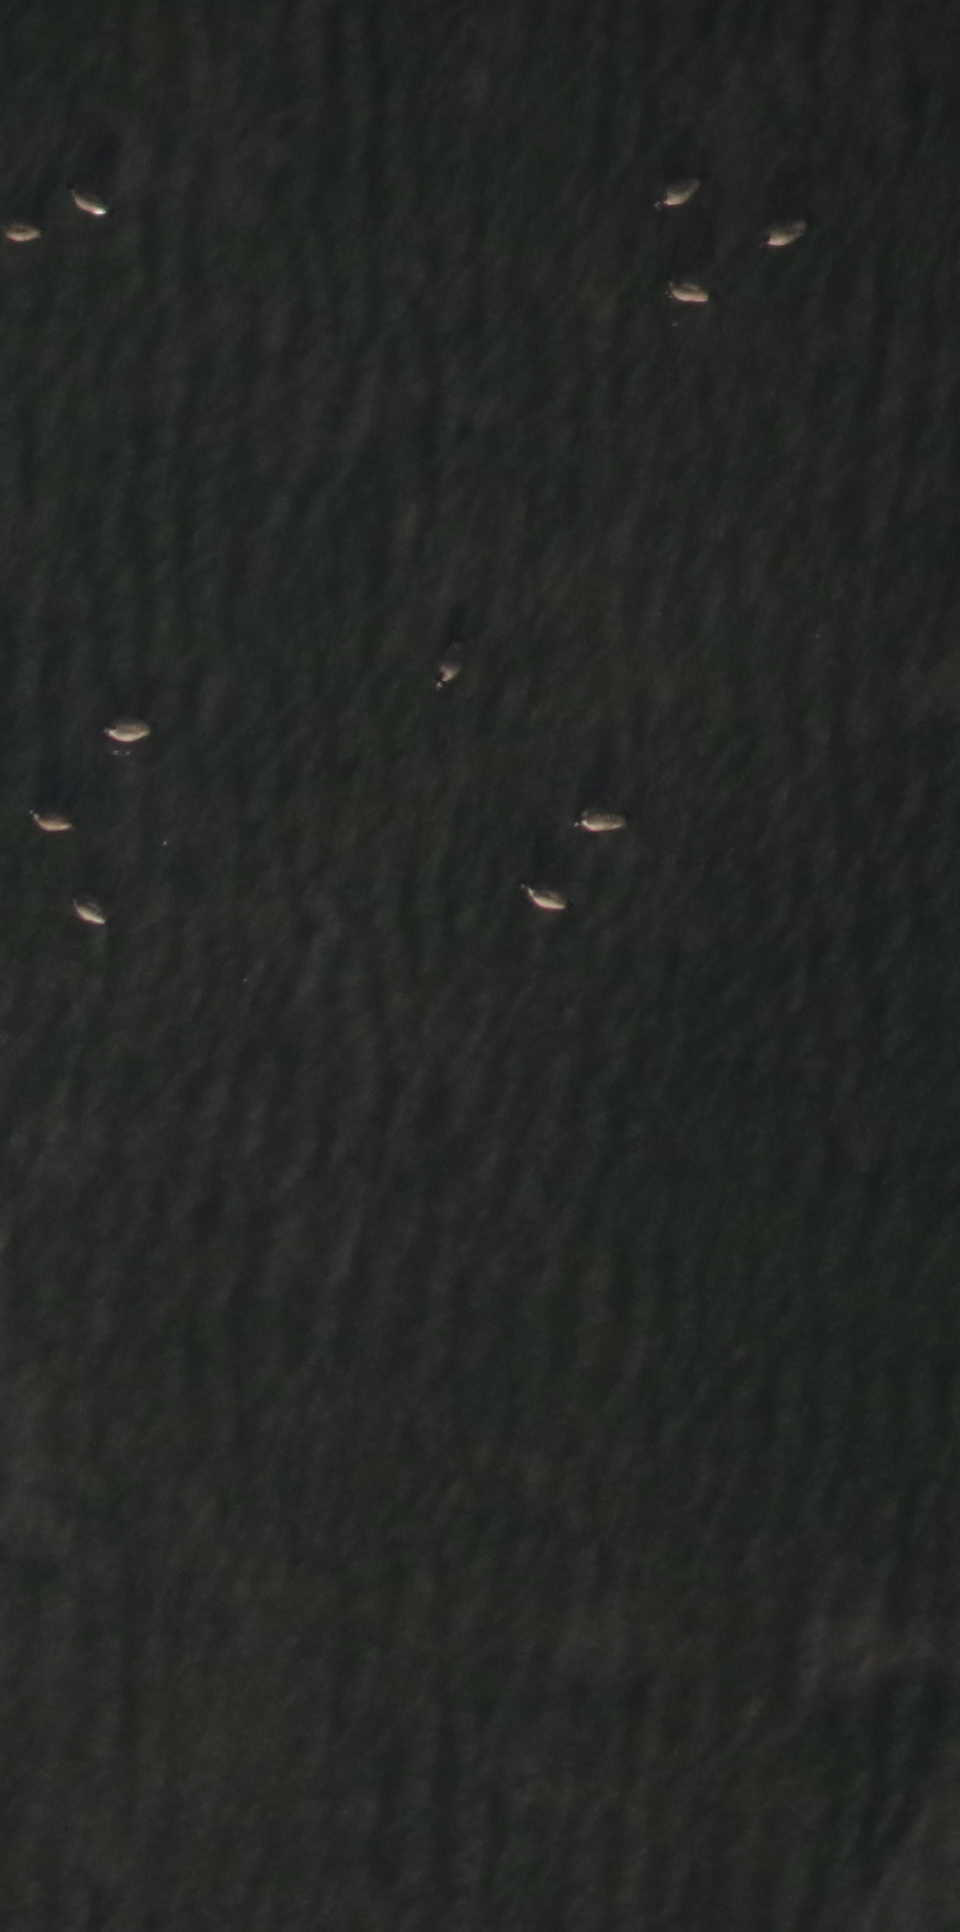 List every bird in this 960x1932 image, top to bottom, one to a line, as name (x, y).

Canada goose (681, 192)
Canada goose (83, 201)
Canada goose (22, 230)
Canada goose (784, 234)
Canada goose (684, 288)
Canada goose (450, 668)
Canada goose (130, 732)
Canada goose (605, 820)
Canada goose (51, 822)
Canada goose (548, 899)
Canada goose (89, 911)